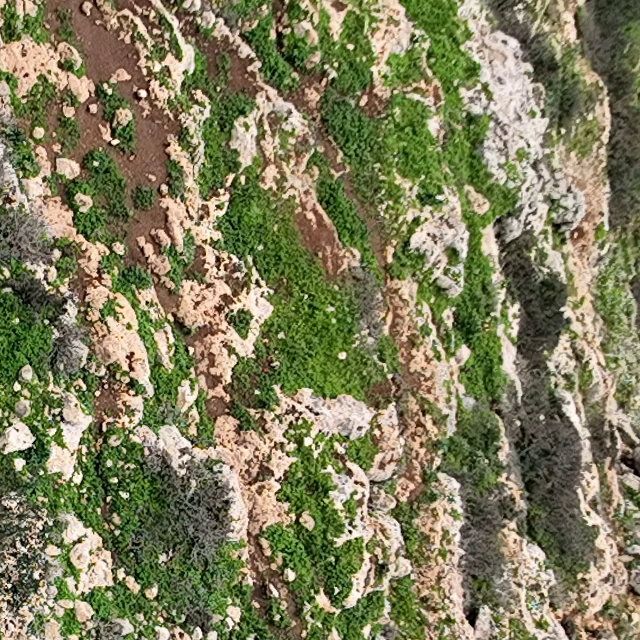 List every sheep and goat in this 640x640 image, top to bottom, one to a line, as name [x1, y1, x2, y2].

None